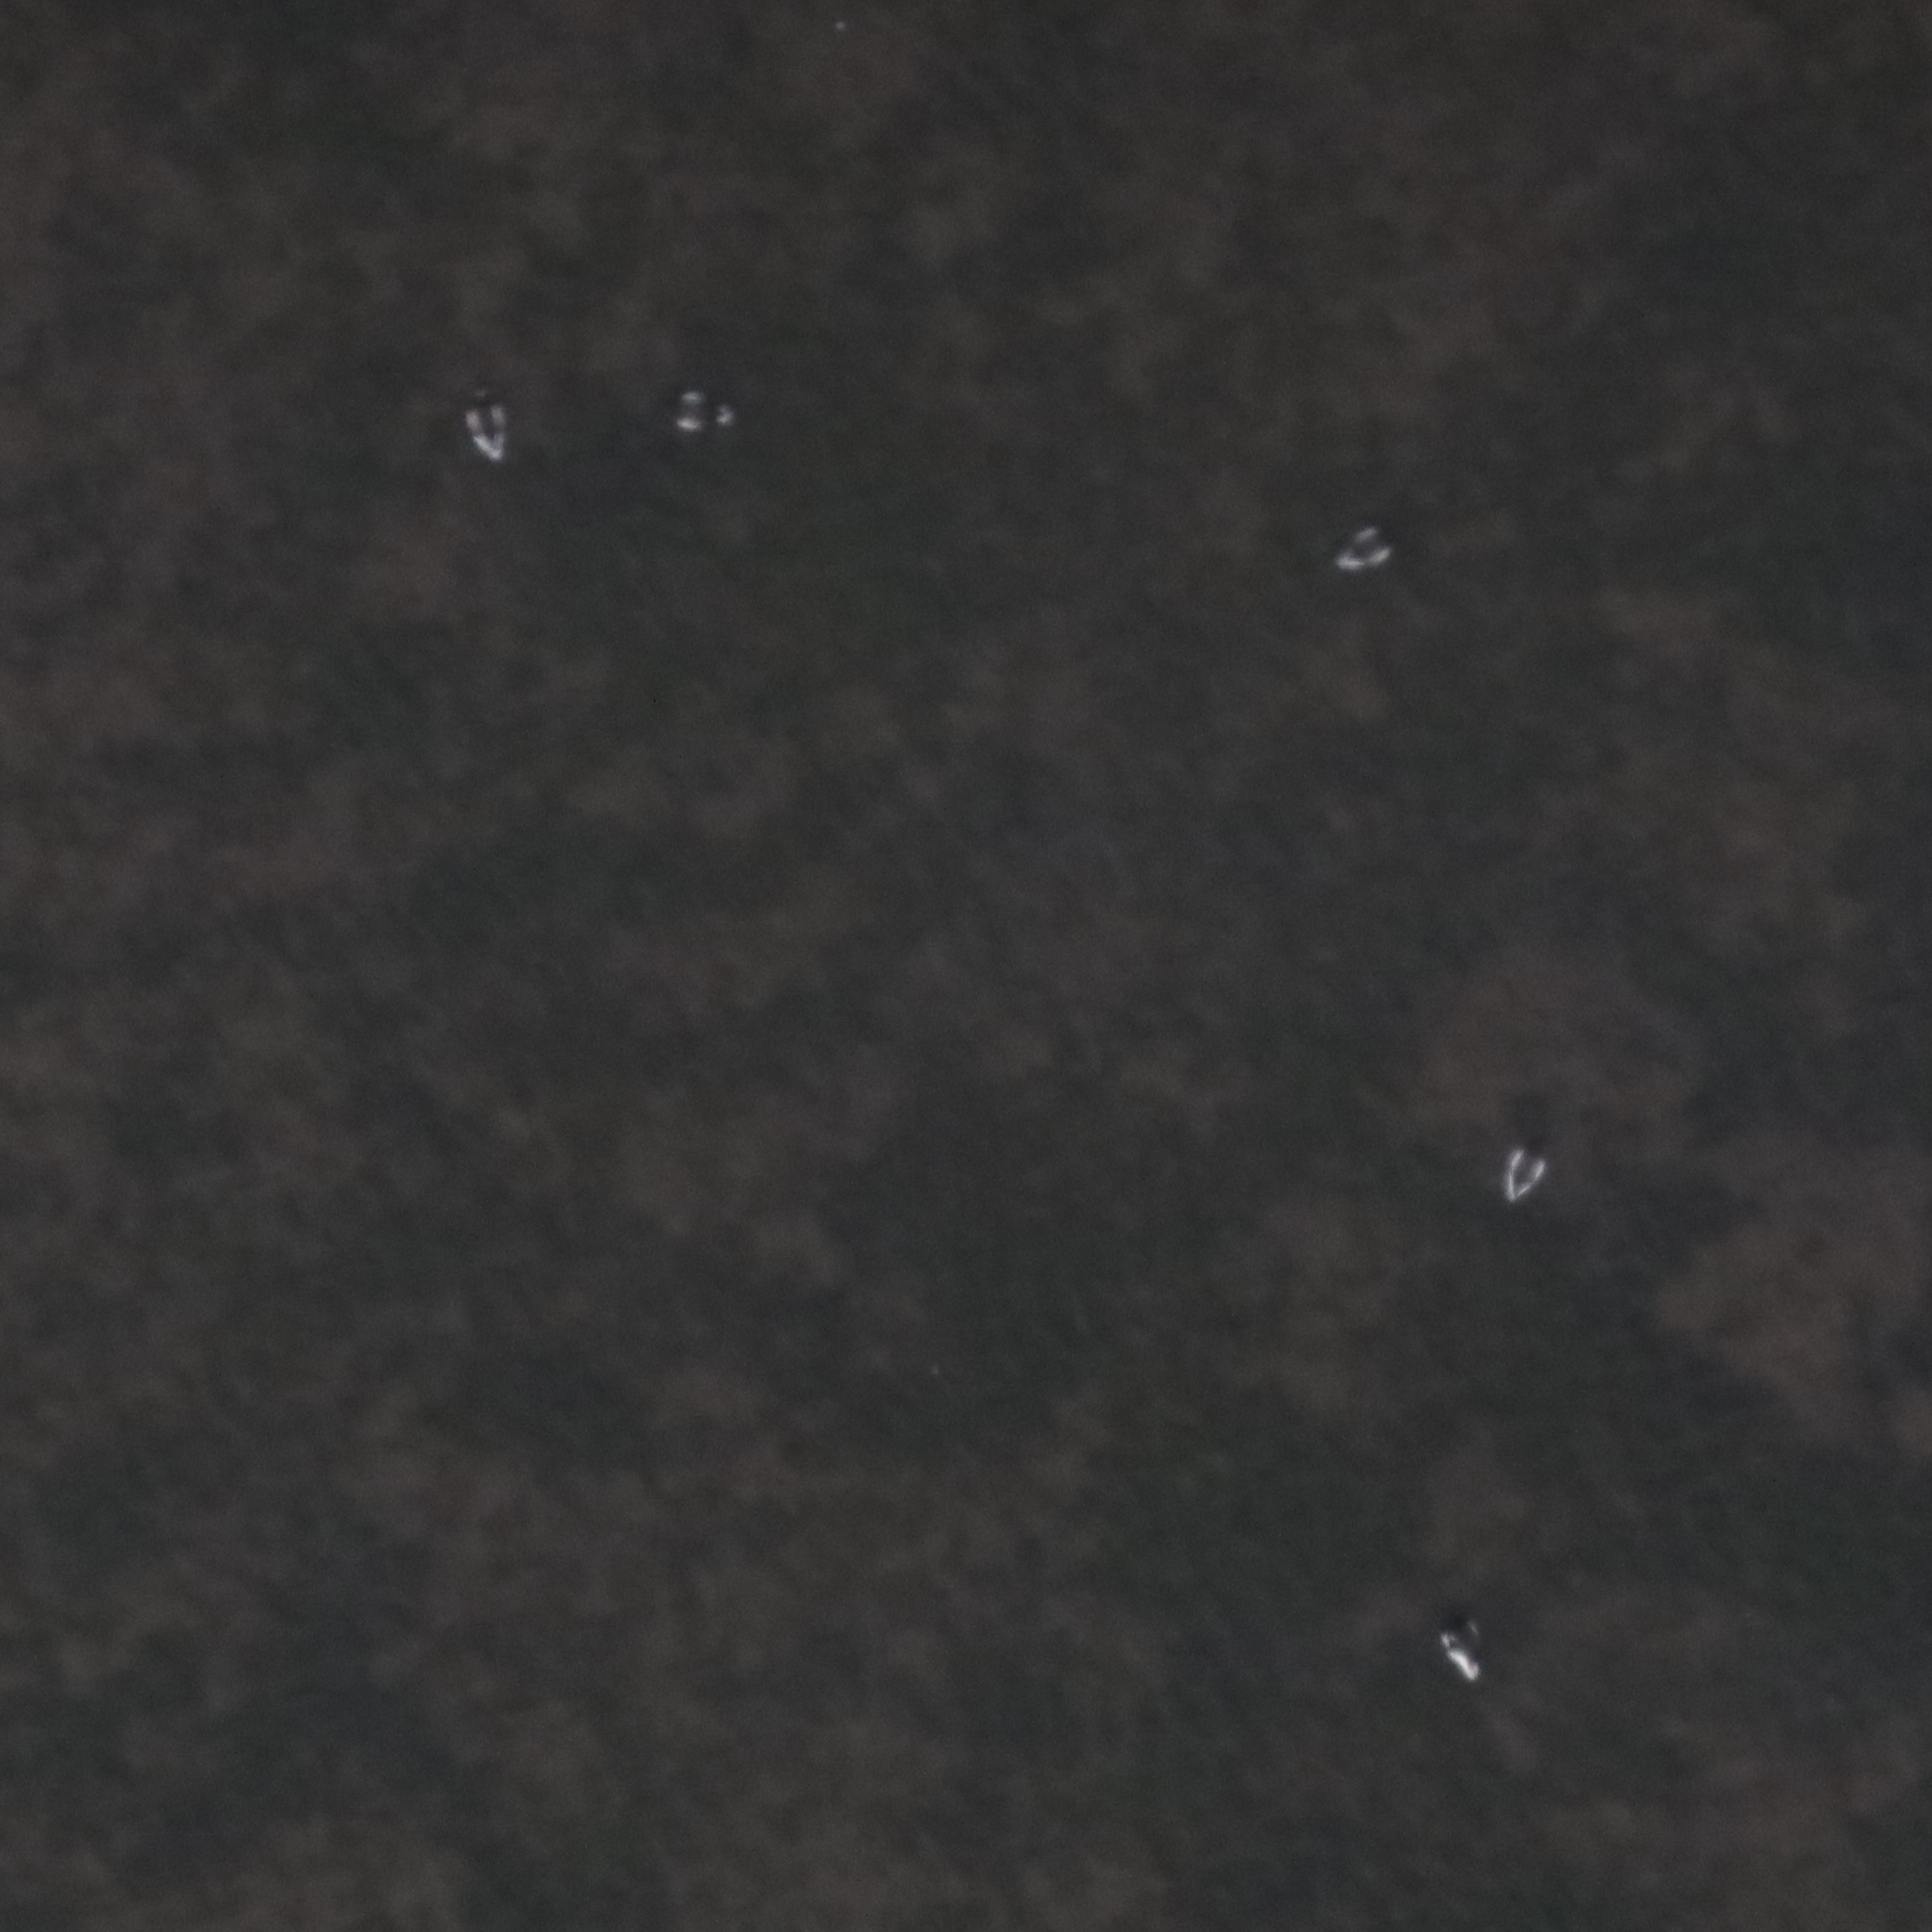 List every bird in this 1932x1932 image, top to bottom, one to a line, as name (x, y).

brant (696, 414)
brant (485, 427)
brant (1365, 549)
brant (1524, 1169)
brant (1463, 1649)